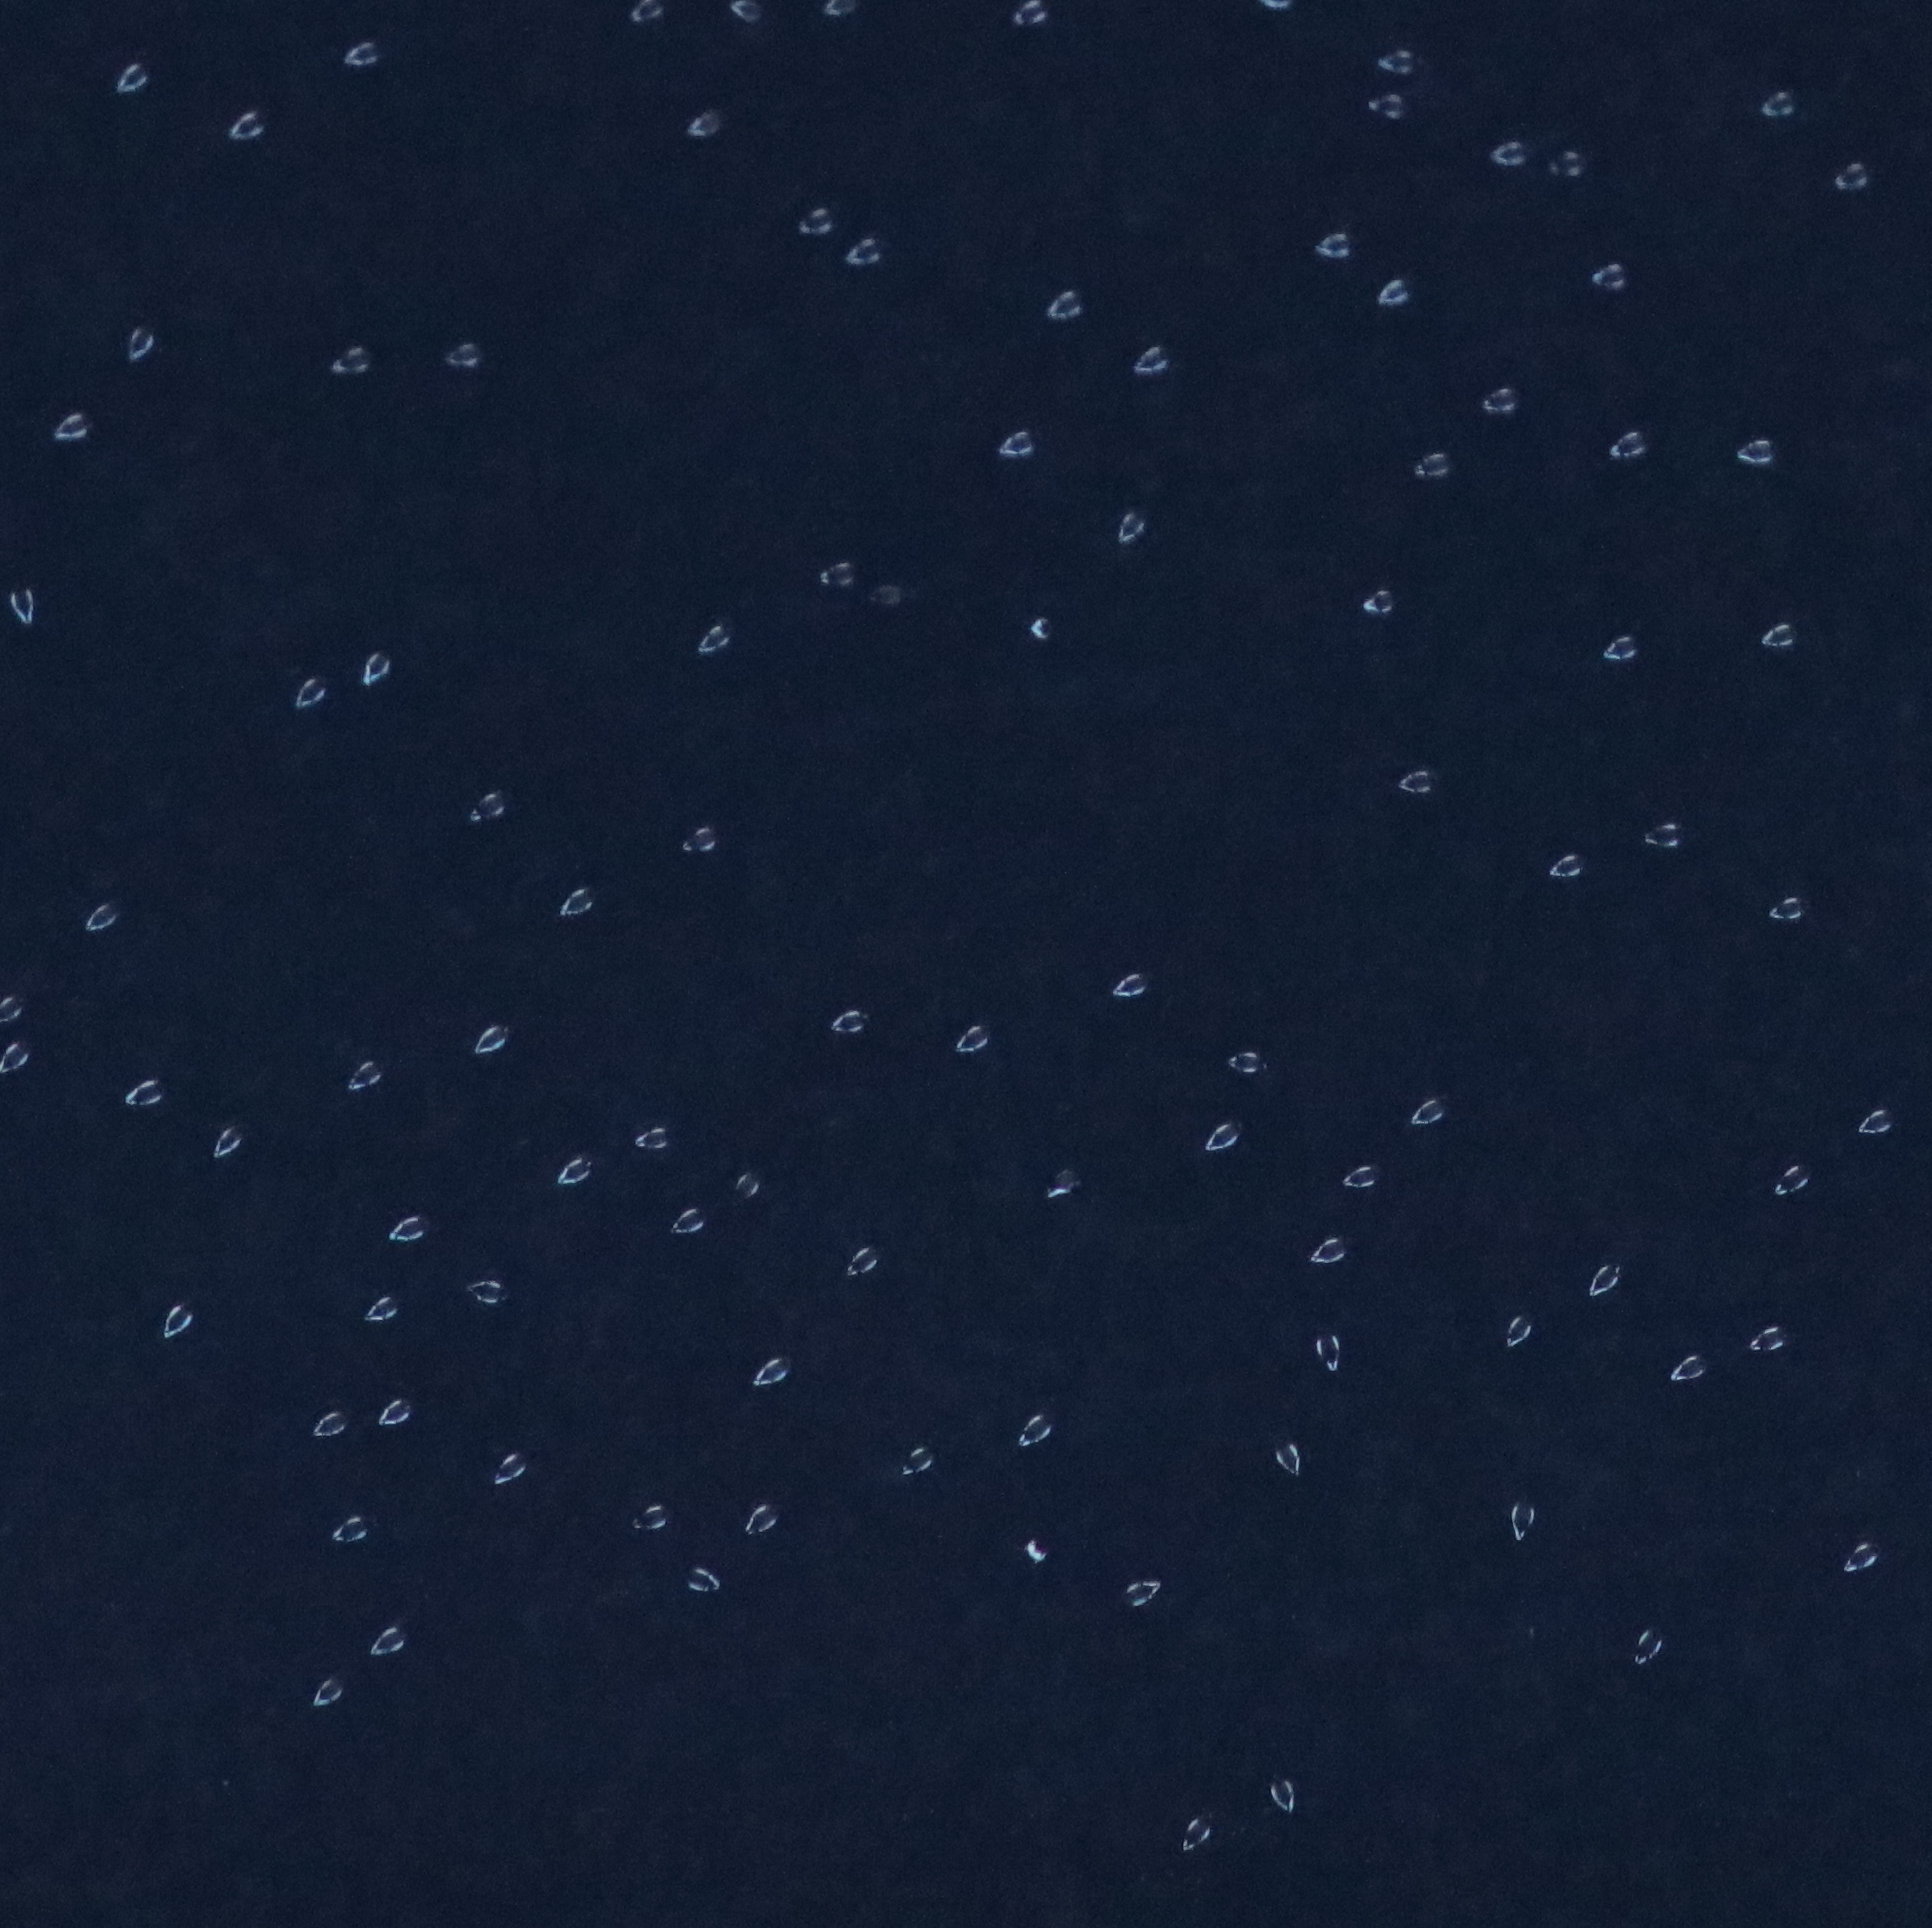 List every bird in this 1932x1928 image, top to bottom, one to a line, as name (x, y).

brant (840, 3)
brant (647, 9)
brant (750, 9)
brant (1029, 13)
brant (357, 56)
brant (1400, 60)
brant (137, 76)
brant (1779, 104)
brant (1391, 107)
brant (248, 123)
brant (708, 124)
brant (1507, 154)
brant (1569, 167)
brant (1853, 177)
brant (820, 221)
brant (1333, 246)
brant (867, 251)
brant (1609, 277)
brant (1393, 293)
brant (1064, 302)
brant (140, 337)
brant (473, 353)
brant (354, 359)
brant (1153, 361)
brant (1498, 400)
brant (74, 424)
brant (1019, 440)
brant (1628, 444)
brant (1758, 450)
brant (1434, 464)
brant (1132, 525)
brant (837, 574)
brant (890, 595)
brant (1382, 599)
brant (21, 603)
brant (1045, 631)
brant (1782, 635)
brant (716, 637)
brant (1623, 649)
brant (377, 665)
brant (311, 689)
brant (1420, 782)
brant (490, 806)
brant (1664, 835)
brant (700, 838)
brant (1571, 864)
brant (579, 902)
brant (1790, 909)
brant (103, 916)
brant (1131, 985)
brant (9, 1007)
brant (851, 1022)
brant (491, 1038)
brant (973, 1039)
brant (14, 1059)
brant (1247, 1061)
brant (365, 1073)
brant (148, 1092)
brant (1429, 1112)
brant (1877, 1119)
brant (1224, 1136)
brant (231, 1139)
brant (654, 1139)
brant (577, 1170)
brant (1363, 1176)
brant (1793, 1177)
brant (1064, 1180)
brant (748, 1183)
brant (690, 1219)
brant (410, 1229)
brant (1330, 1250)
brant (864, 1259)
brant (1604, 1281)
brant (489, 1292)
brant (383, 1308)
brant (177, 1320)
brant (1518, 1330)
brant (1769, 1339)
brant (1328, 1348)
brant (1689, 1369)
brant (776, 1370)
brant (397, 1412)
brant (332, 1423)
brant (1038, 1429)
brant (1287, 1457)
brant (919, 1460)
brant (510, 1466)
brant (1521, 1517)
brant (651, 1518)
brant (761, 1519)
brant (353, 1530)
brant (1037, 1547)
brant (1860, 1558)
brant (701, 1578)
brant (1139, 1595)
brant (388, 1642)
brant (1648, 1648)
brant (331, 1692)
brant (1282, 1793)
brant (1196, 1832)